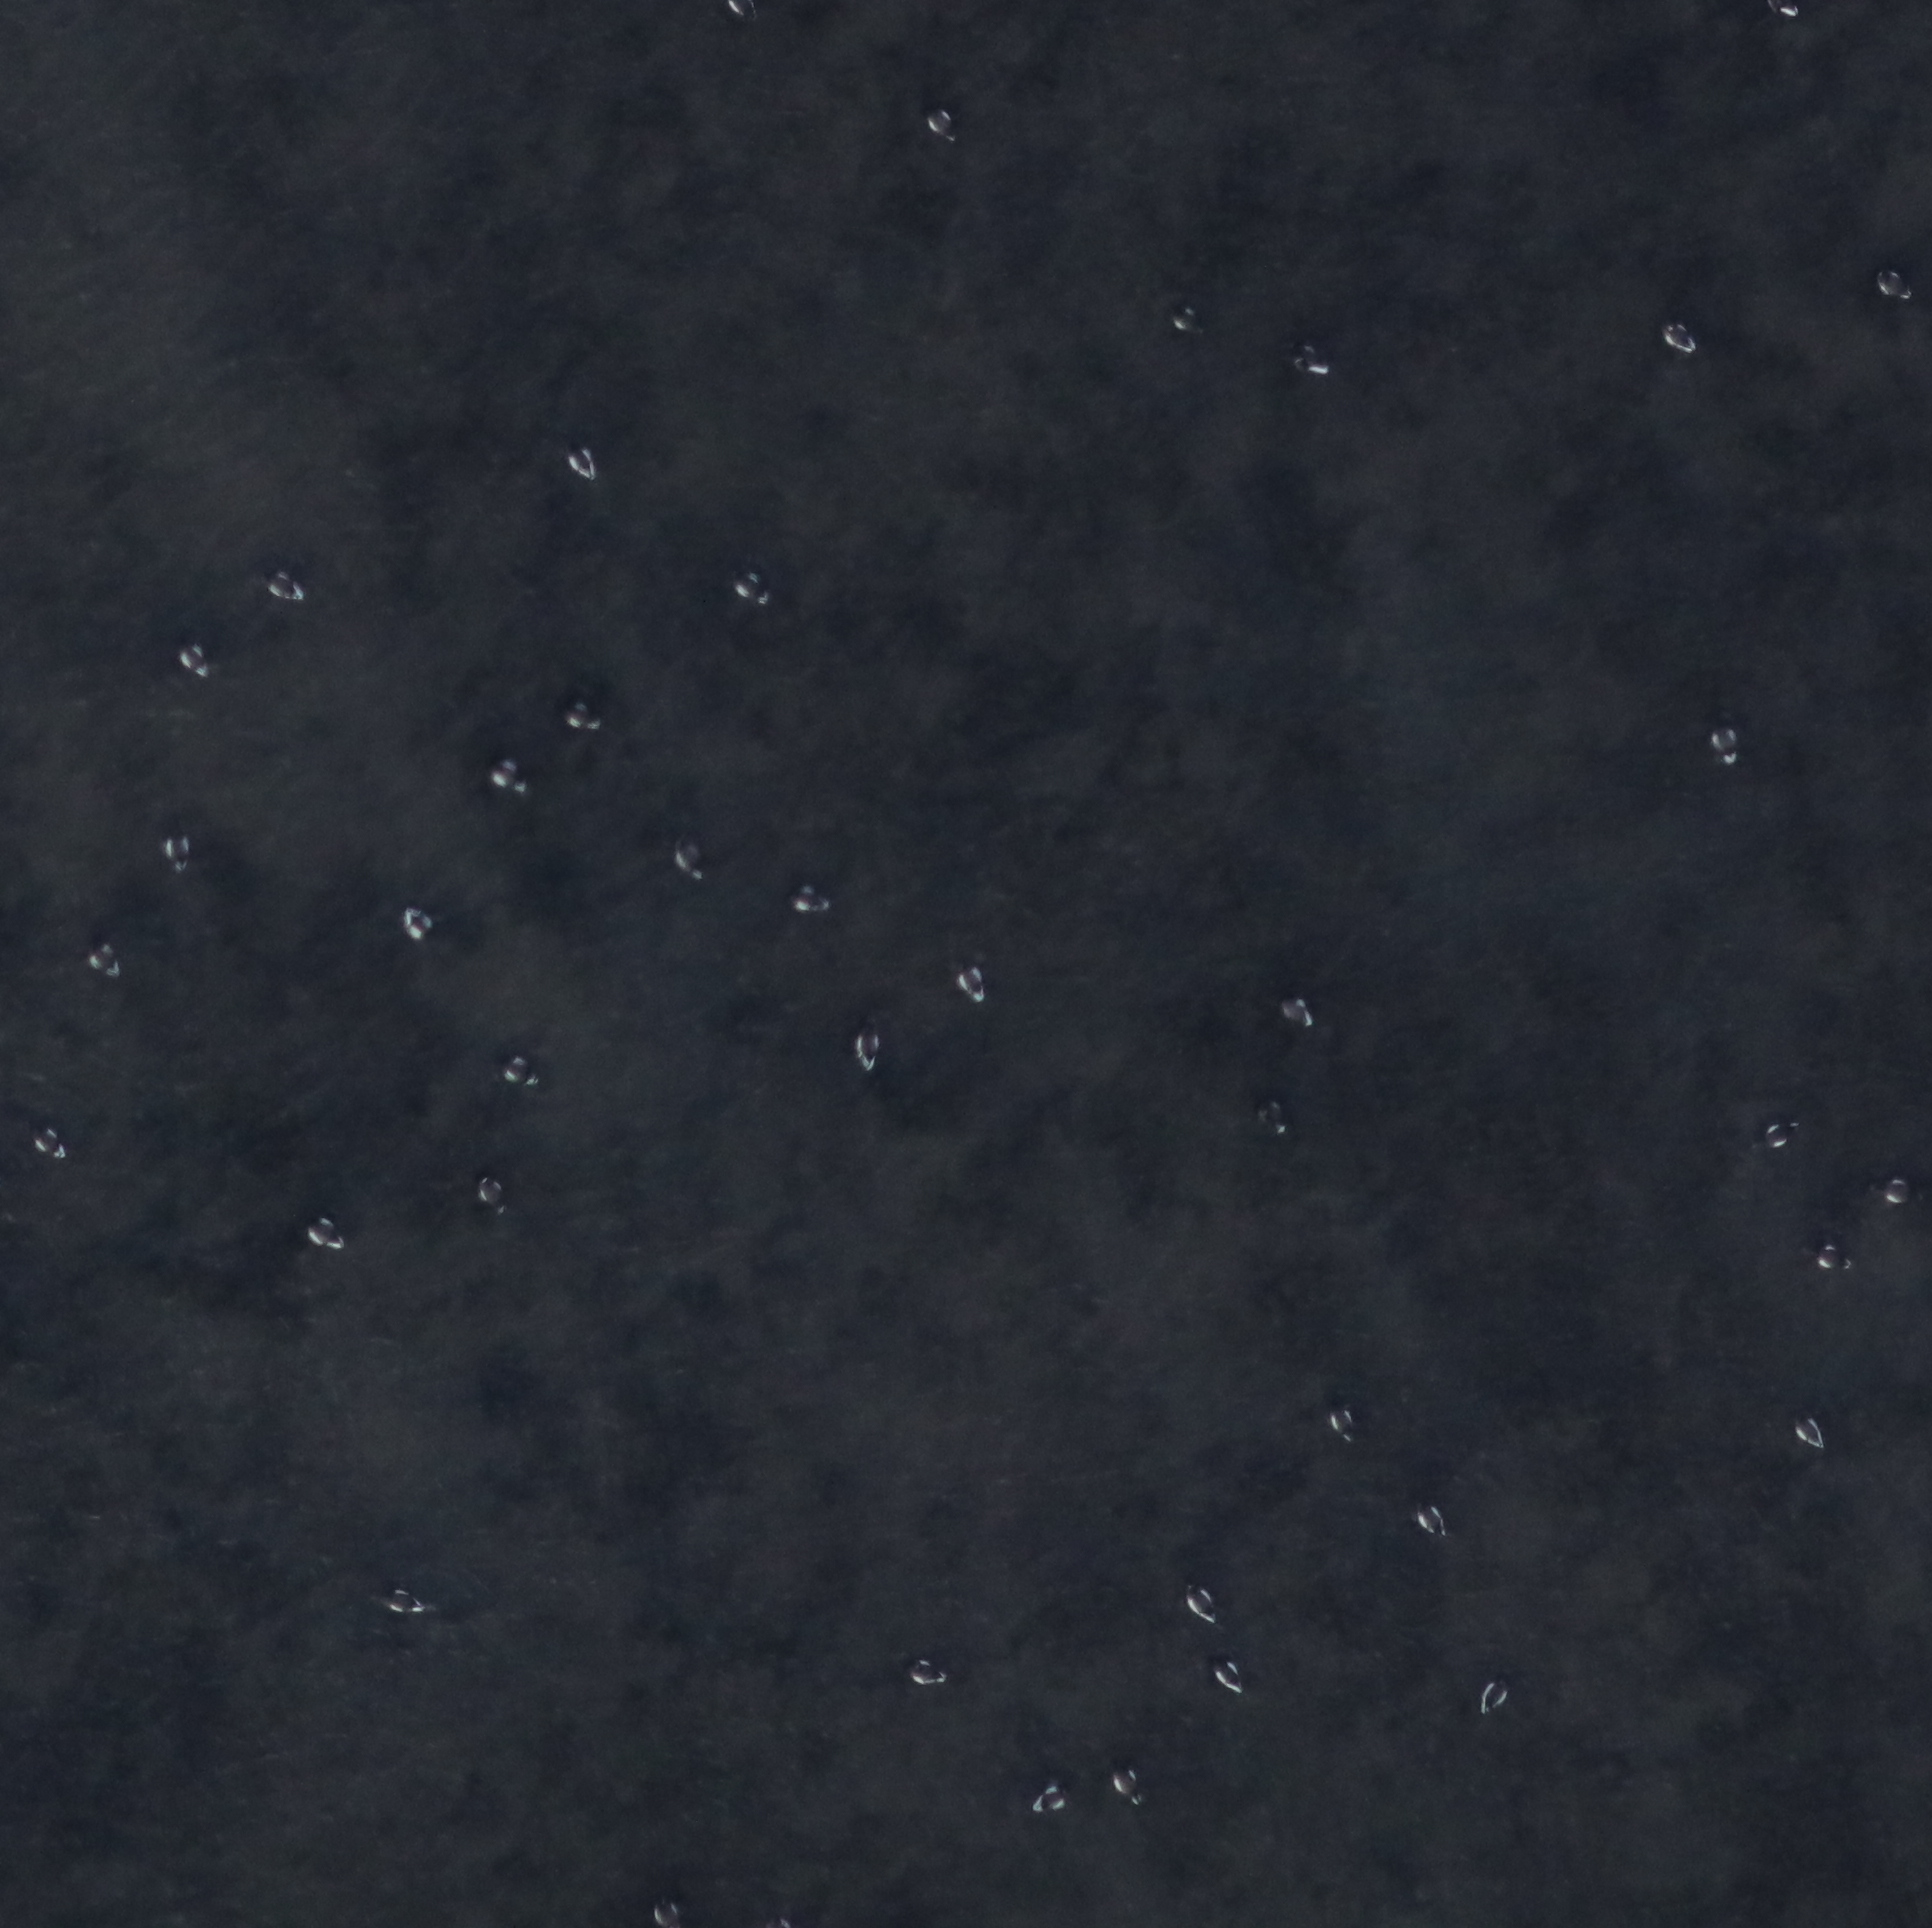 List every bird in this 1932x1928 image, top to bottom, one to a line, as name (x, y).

brant (1781, 1)
brant (741, 3)
brant (941, 125)
brant (1892, 288)
brant (1185, 319)
brant (1679, 338)
brant (1310, 361)
brant (582, 464)
brant (752, 586)
brant (283, 587)
brant (195, 661)
brant (582, 716)
brant (1725, 741)
brant (507, 777)
brant (179, 850)
brant (687, 858)
brant (811, 900)
brant (419, 924)
brant (105, 960)
brant (970, 980)
brant (1296, 1012)
brant (869, 1048)
brant (520, 1073)
brant (1272, 1115)
brant (1779, 1136)
brant (49, 1143)
brant (1896, 1192)
brant (492, 1193)
brant (325, 1233)
brant (1833, 1258)
brant (1341, 1422)
brant (1809, 1432)
brant (1428, 1519)
brant (405, 1602)
brant (1199, 1602)
brant (926, 1672)
brant (1228, 1675)
brant (1493, 1695)
brant (1126, 1782)
brant (1050, 1798)
brant (667, 1917)